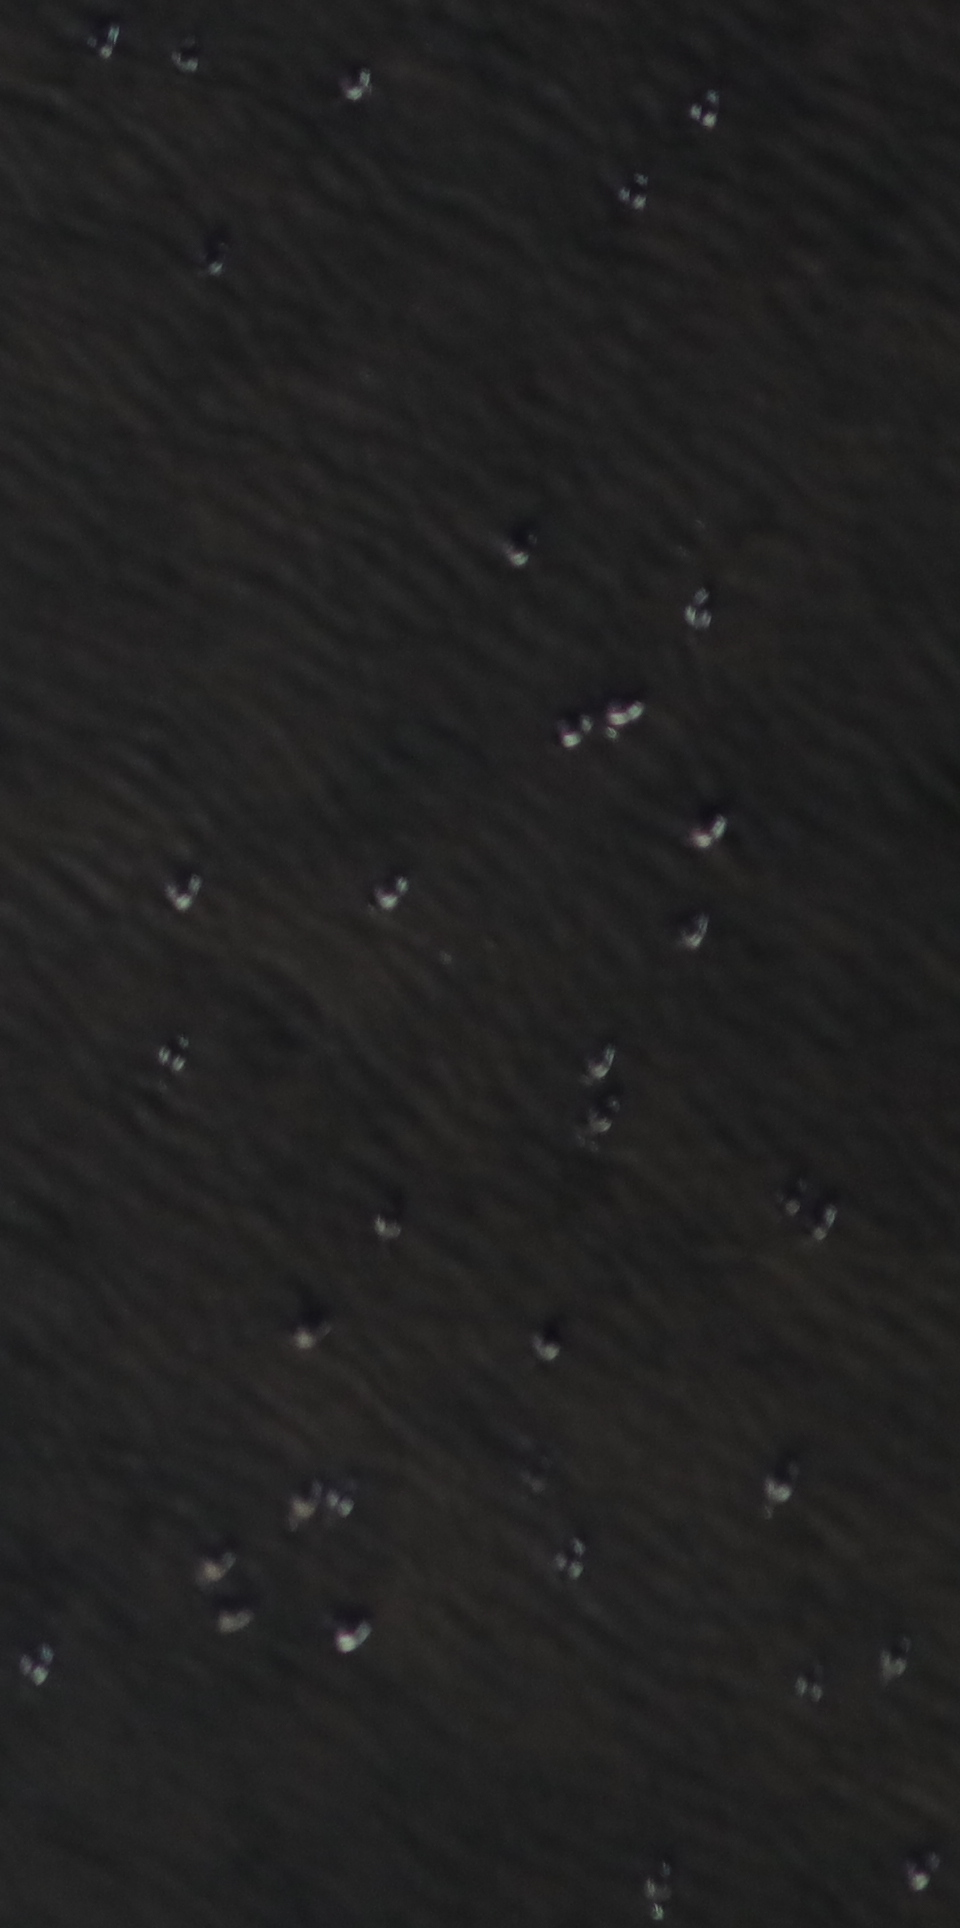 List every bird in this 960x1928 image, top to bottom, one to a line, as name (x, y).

brant (111, 47)
brant (185, 61)
brant (361, 79)
brant (706, 110)
brant (636, 191)
brant (212, 258)
brant (521, 554)
brant (702, 614)
brant (622, 710)
brant (572, 724)
brant (708, 828)
brant (179, 887)
brant (386, 894)
brant (697, 929)
brant (175, 1052)
brant (599, 1068)
brant (595, 1114)
brant (794, 1195)
brant (819, 1218)
brant (391, 1226)
brant (303, 1332)
brant (550, 1347)
brant (529, 1480)
brant (776, 1486)
brant (346, 1498)
brant (298, 1504)
brant (213, 1569)
brant (565, 1569)
brant (243, 1625)
brant (349, 1644)
brant (895, 1661)
brant (41, 1665)
brant (810, 1679)
brant (929, 1867)
brant (663, 1889)